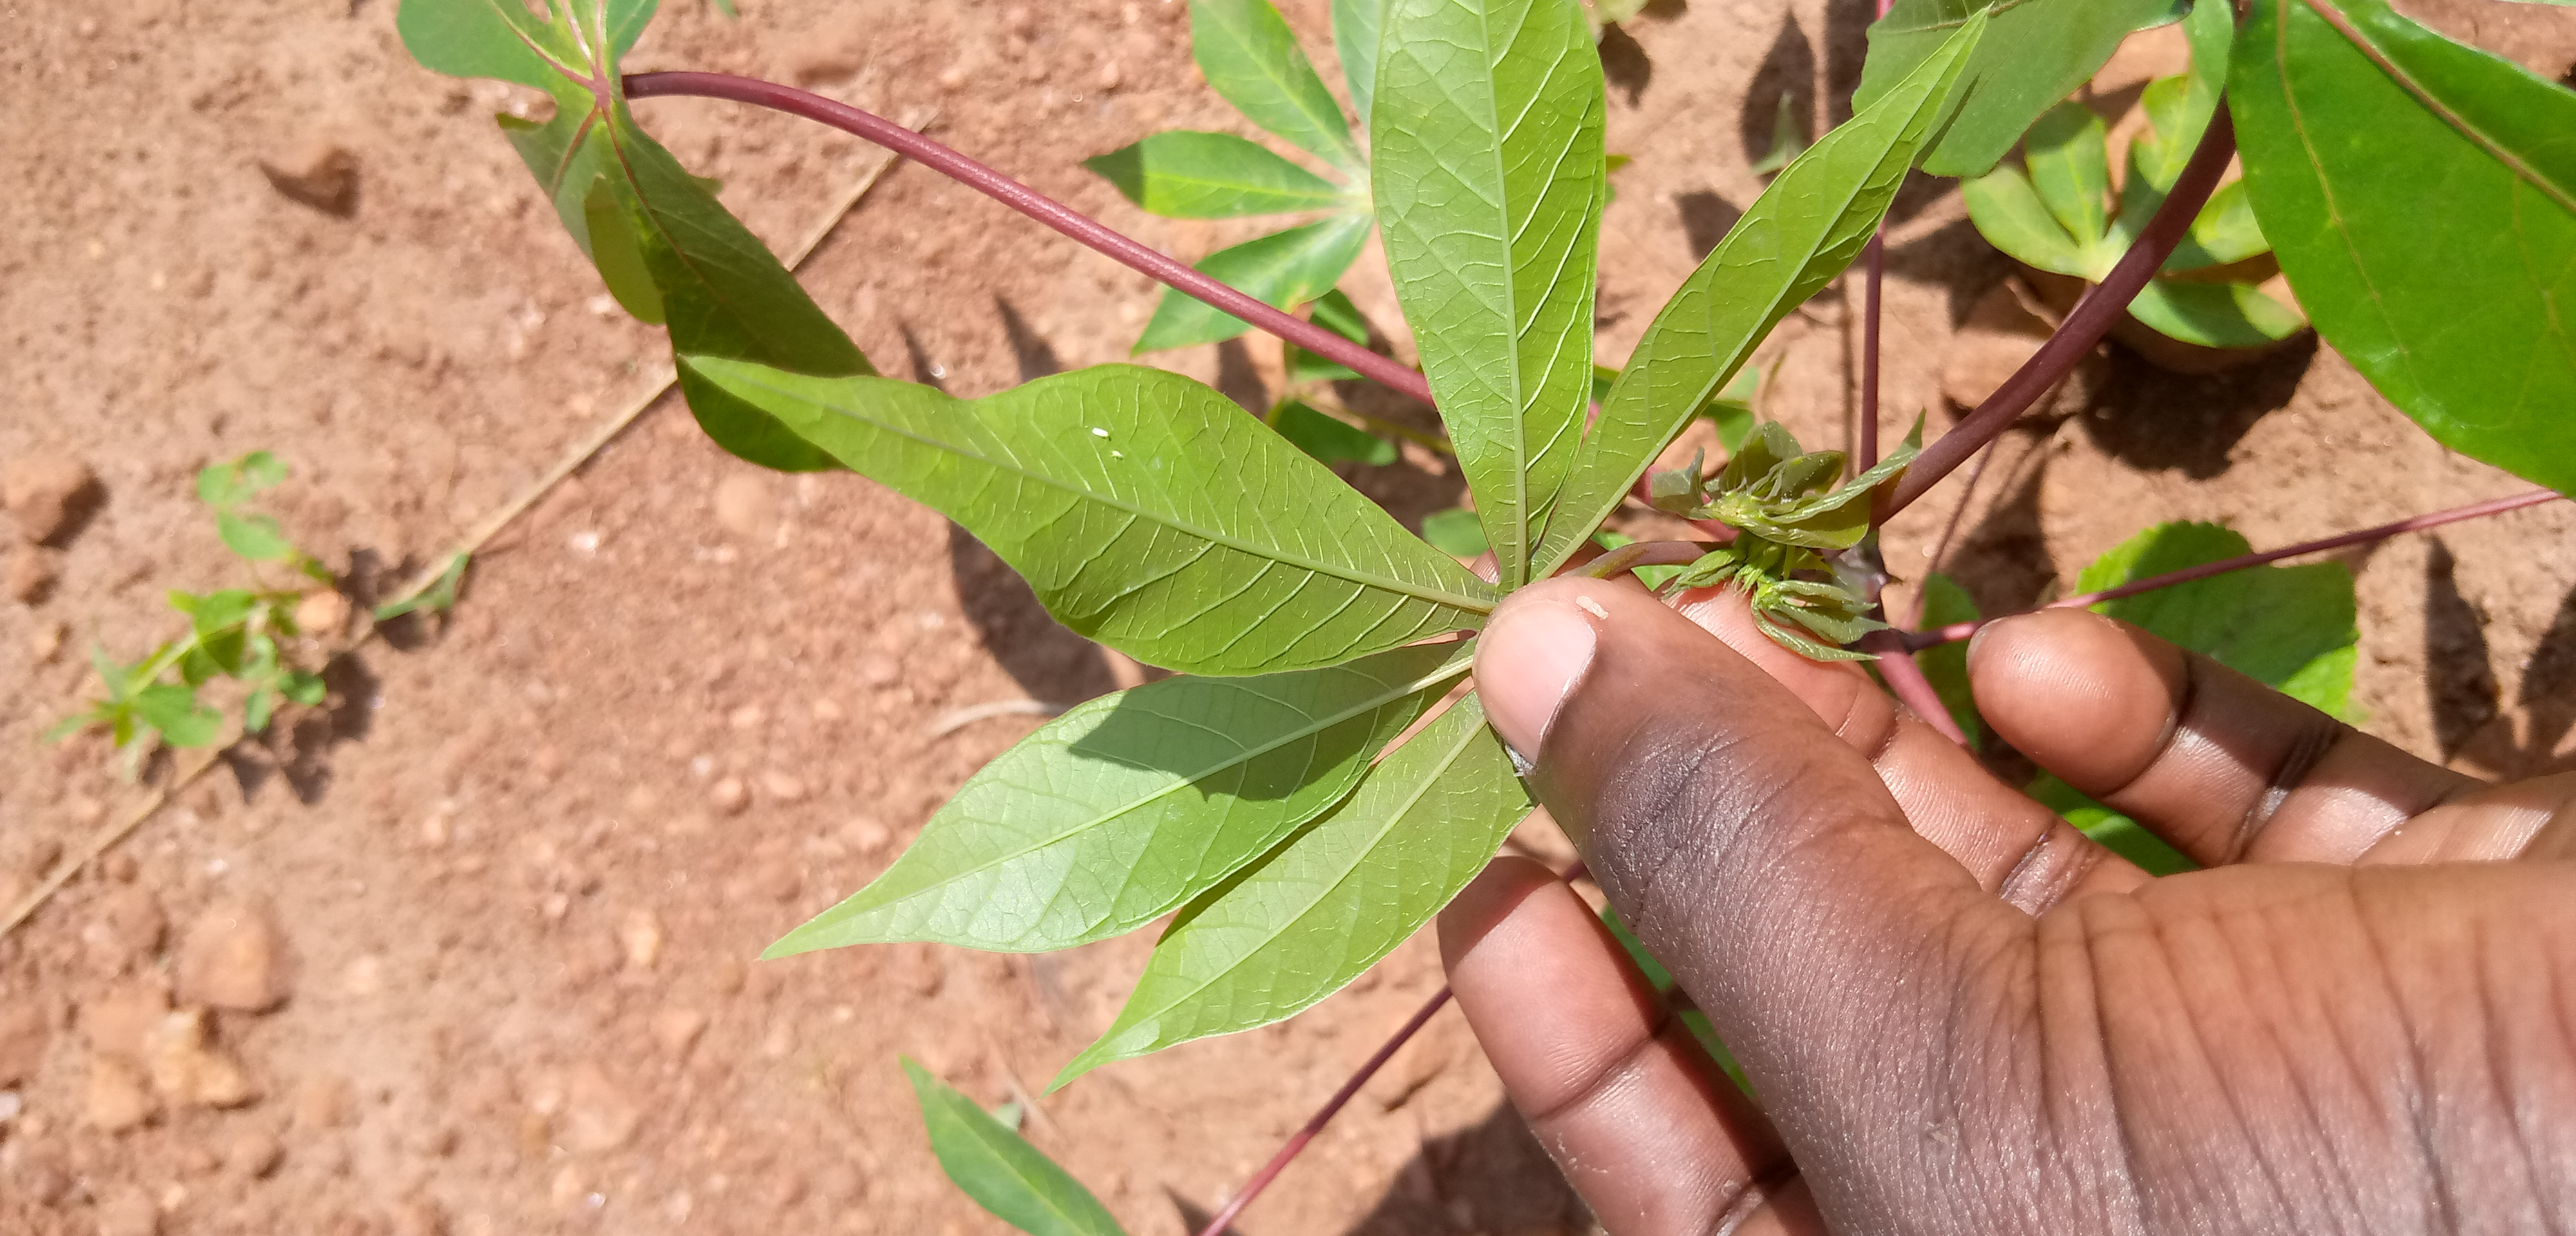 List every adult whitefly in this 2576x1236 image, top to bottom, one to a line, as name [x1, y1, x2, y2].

whitefly [1090, 424, 1110, 440]
whitefly [1108, 446, 1126, 460]